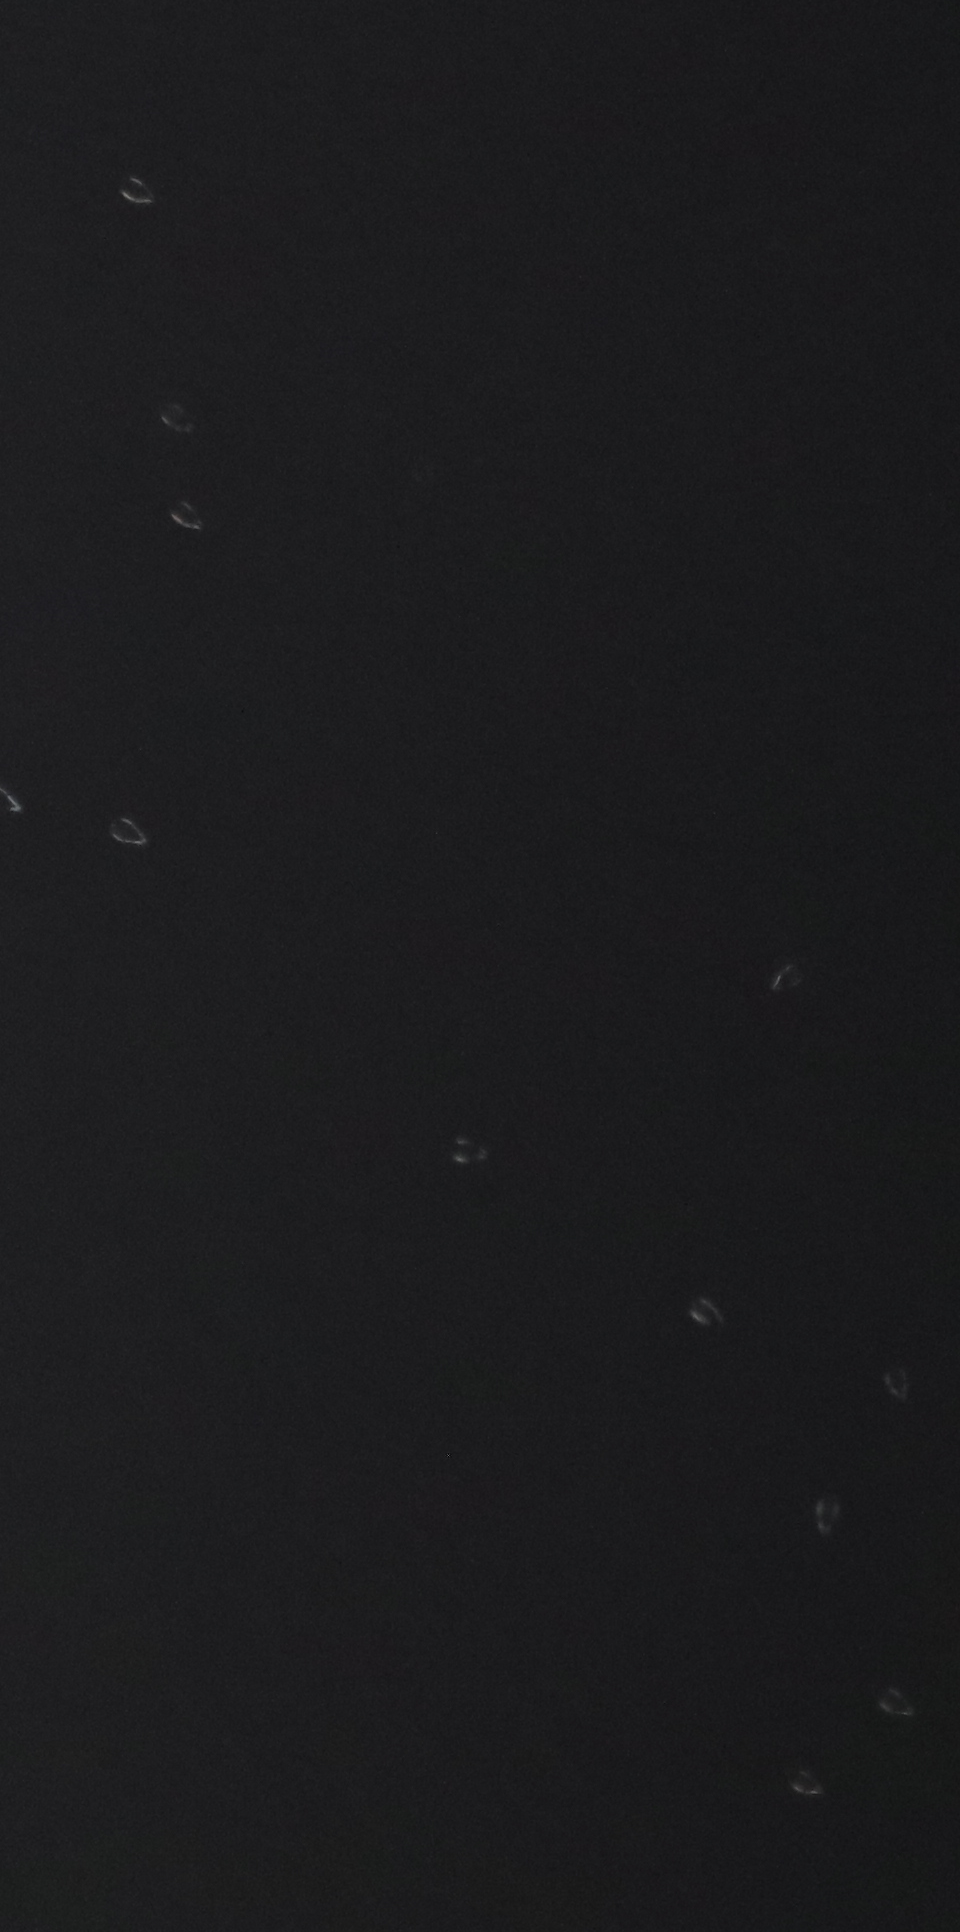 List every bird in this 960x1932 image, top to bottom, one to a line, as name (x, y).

brant (136, 190)
brant (181, 410)
brant (184, 515)
brant (126, 832)
brant (795, 983)
brant (470, 1149)
brant (706, 1311)
brant (894, 1381)
brant (826, 1515)
brant (897, 1709)
brant (804, 1785)